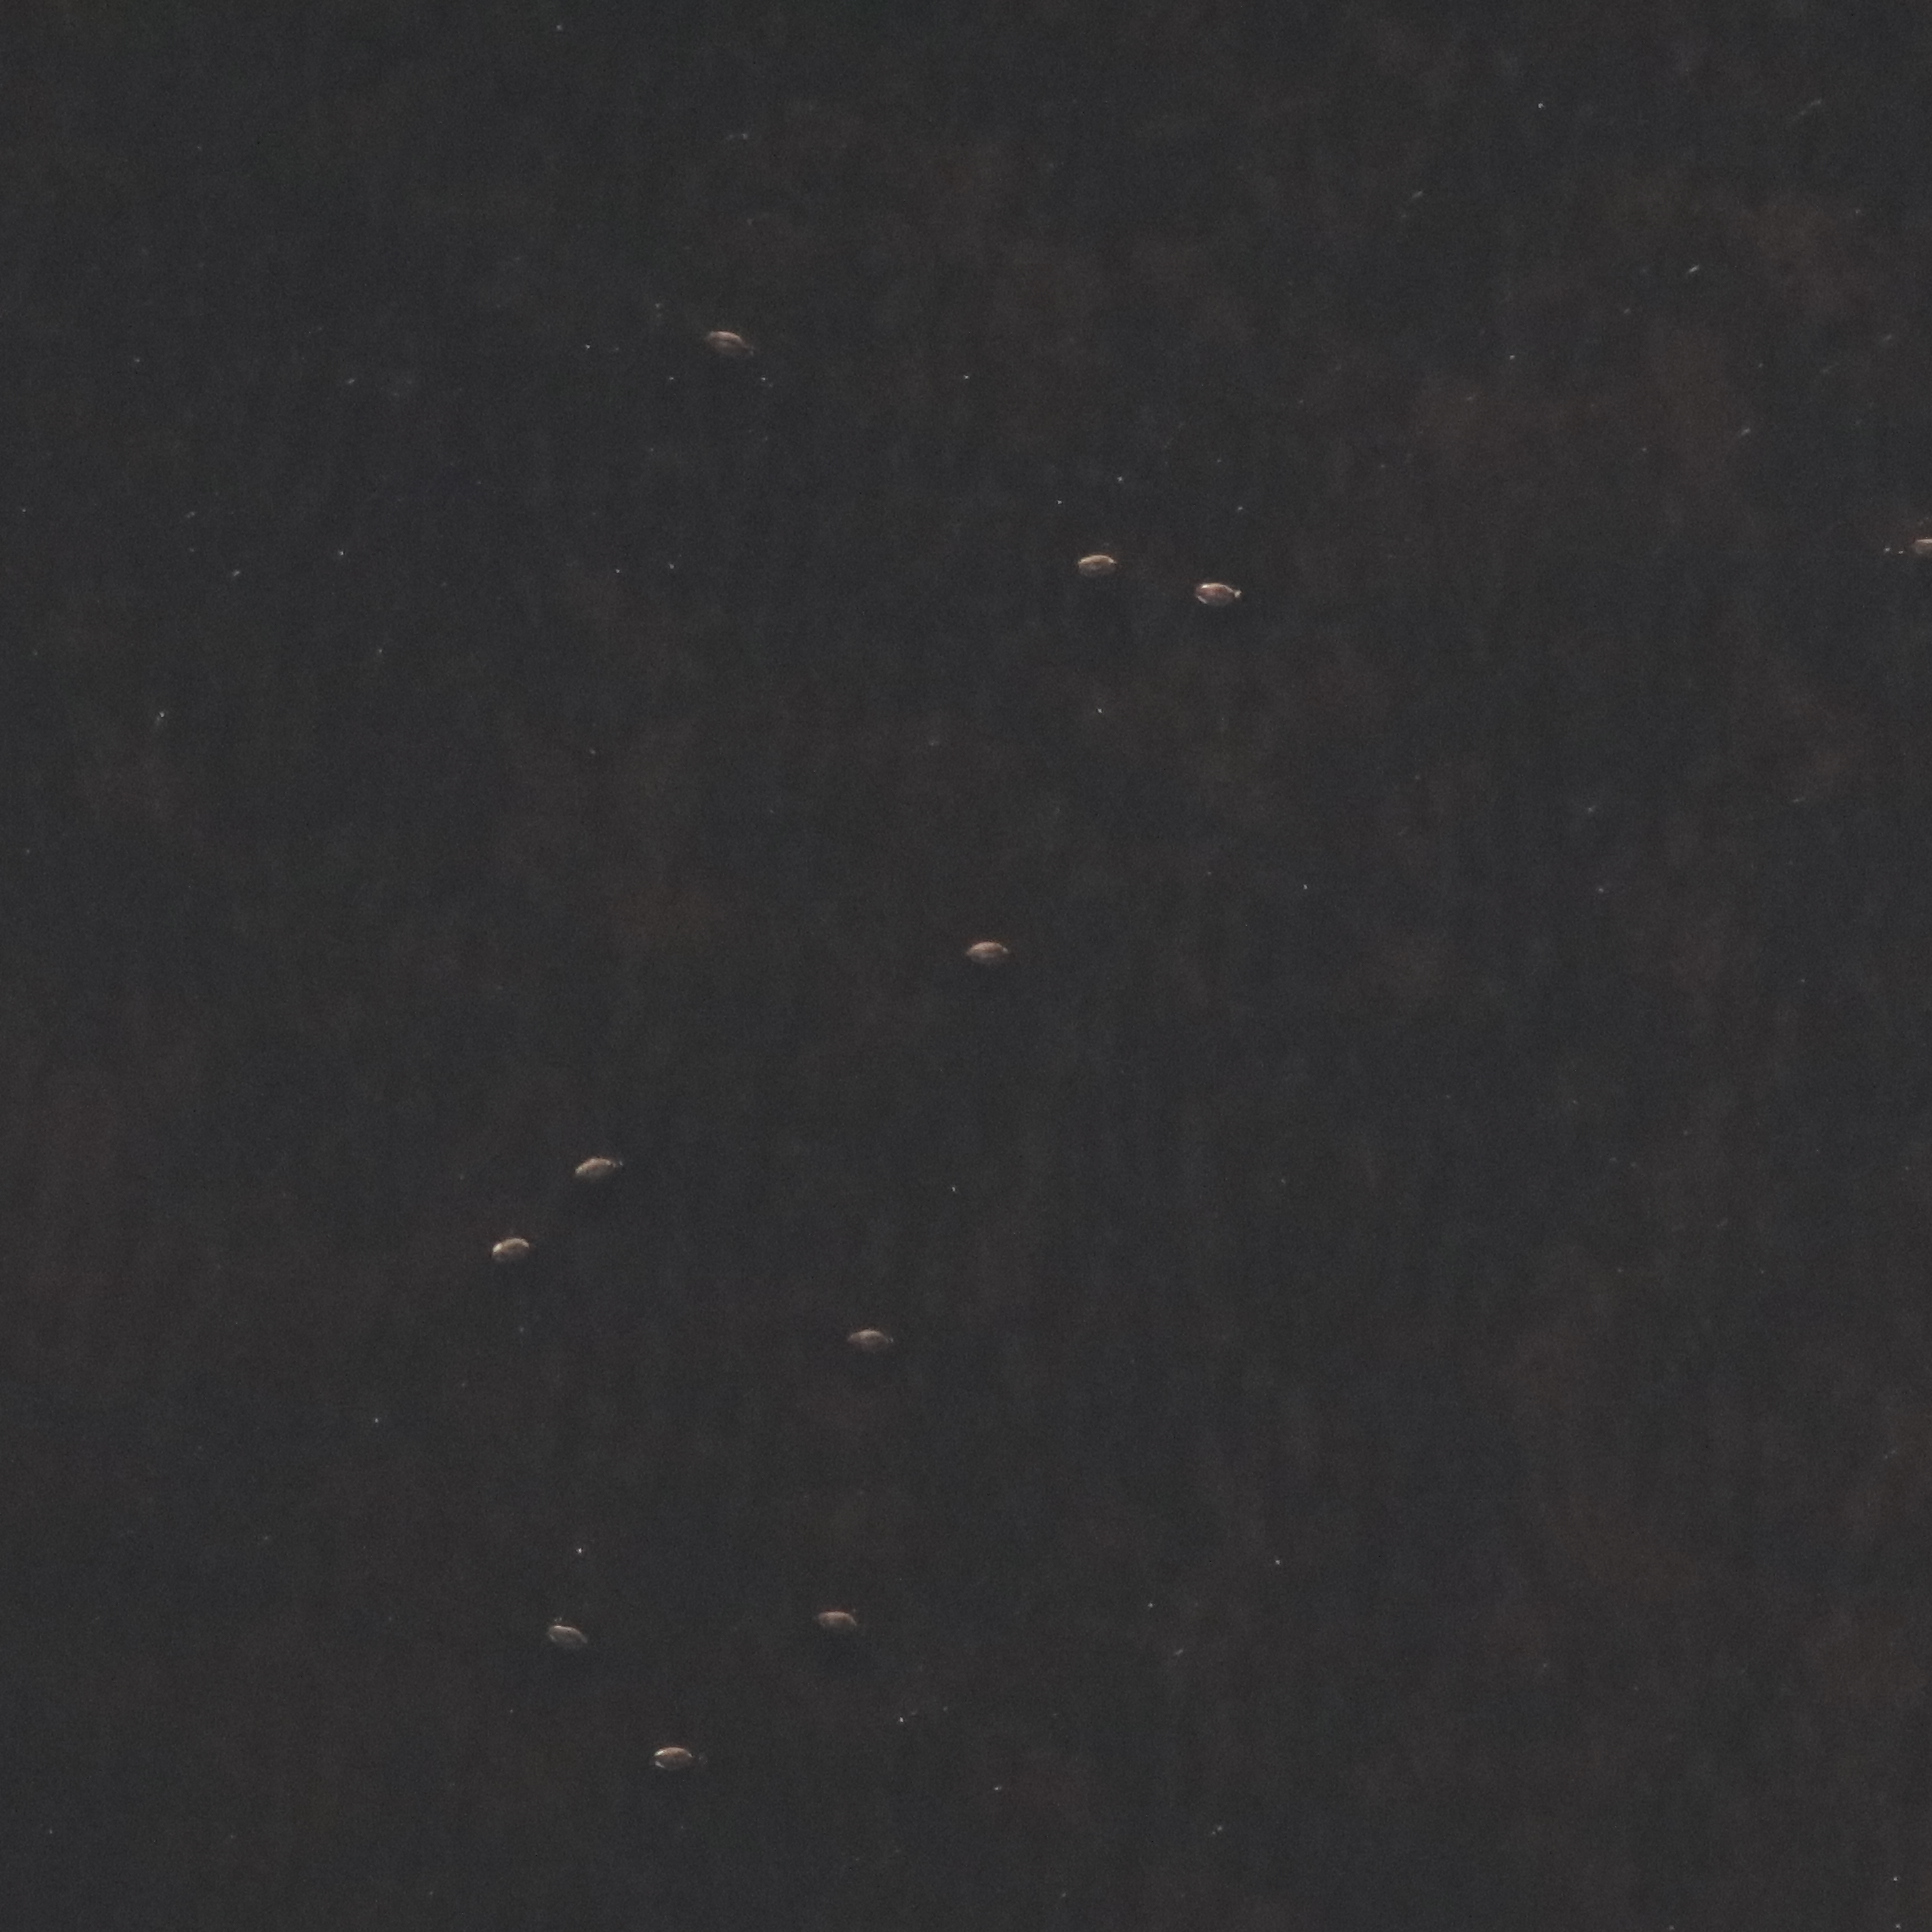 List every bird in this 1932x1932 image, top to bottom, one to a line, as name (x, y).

Canada goose (725, 341)
Canada goose (1097, 563)
Canada goose (1218, 595)
Canada goose (988, 953)
Canada goose (593, 1169)
Canada goose (513, 1251)
Canada goose (870, 1340)
Canada goose (839, 1620)
Canada goose (569, 1639)
Canada goose (676, 1757)